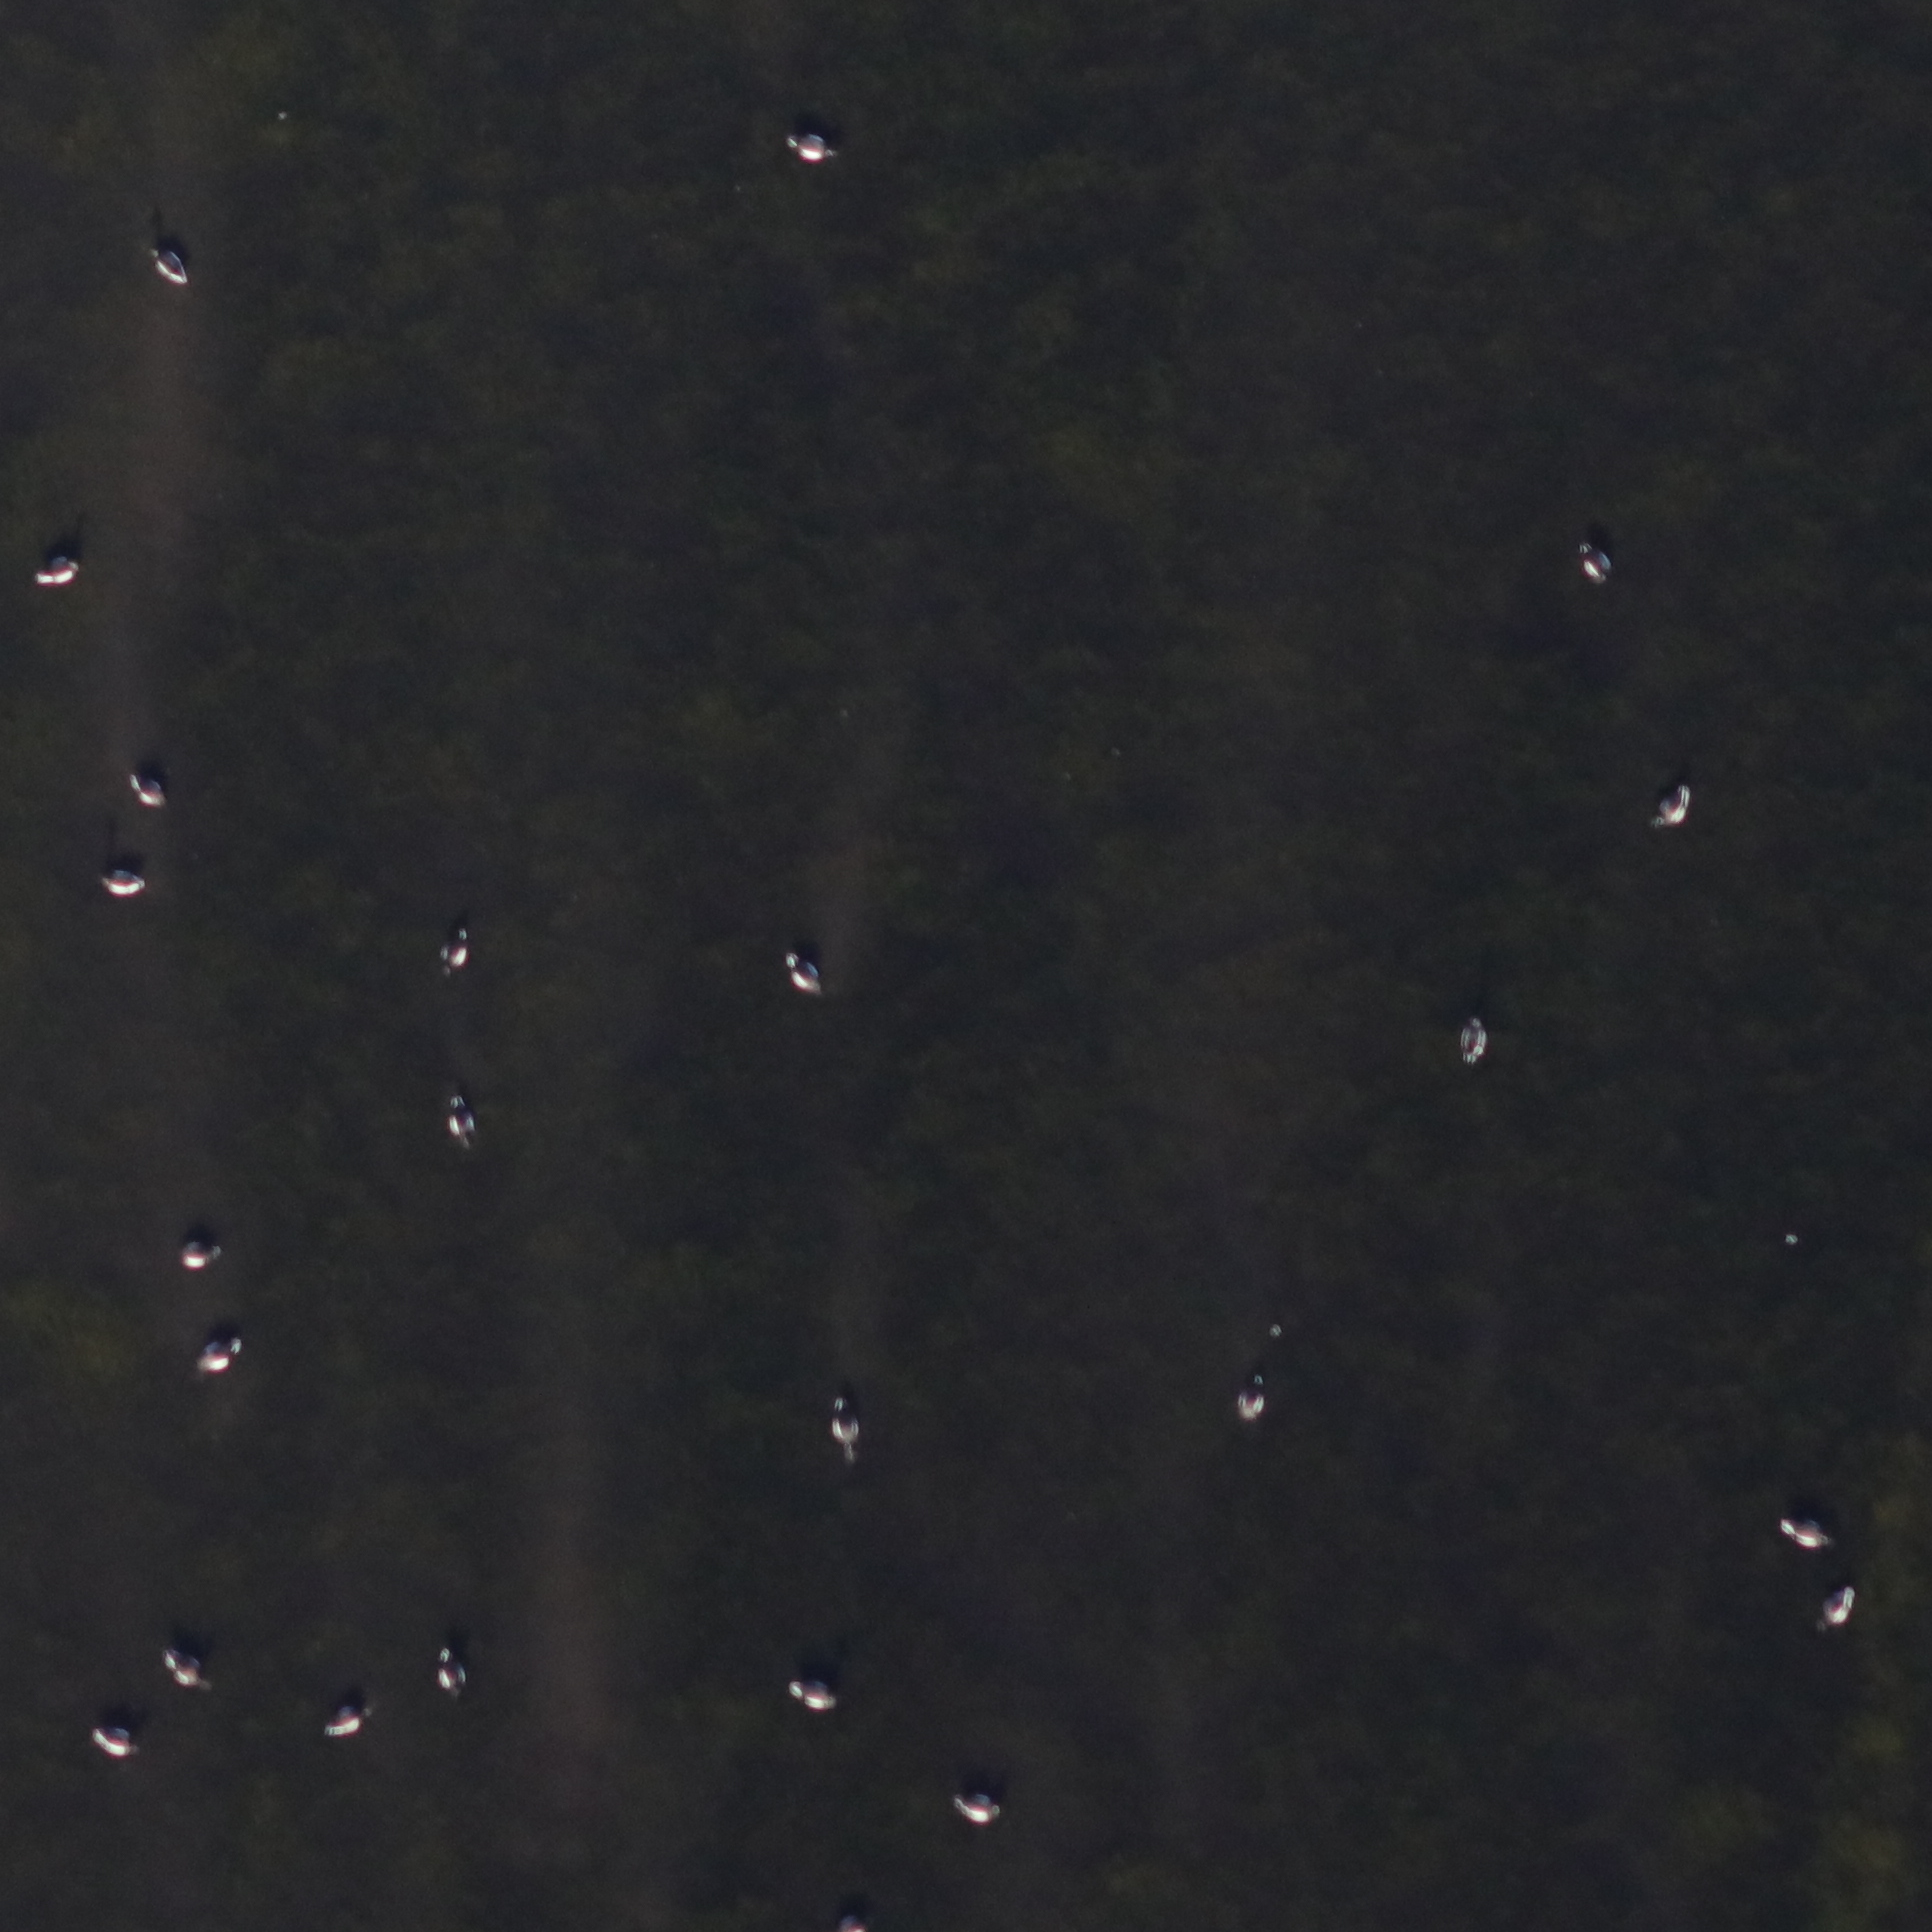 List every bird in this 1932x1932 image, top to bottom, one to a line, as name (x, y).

brant (812, 146)
brant (171, 266)
brant (1594, 554)
brant (58, 570)
brant (150, 791)
brant (1670, 808)
brant (122, 880)
brant (455, 949)
brant (806, 974)
brant (1473, 1038)
brant (459, 1123)
brant (199, 1250)
brant (216, 1353)
brant (1250, 1397)
brant (846, 1428)
brant (1806, 1532)
brant (1836, 1603)
brant (185, 1665)
brant (451, 1670)
brant (813, 1692)
brant (349, 1718)
brant (115, 1740)
brant (979, 1806)
brant (847, 1929)